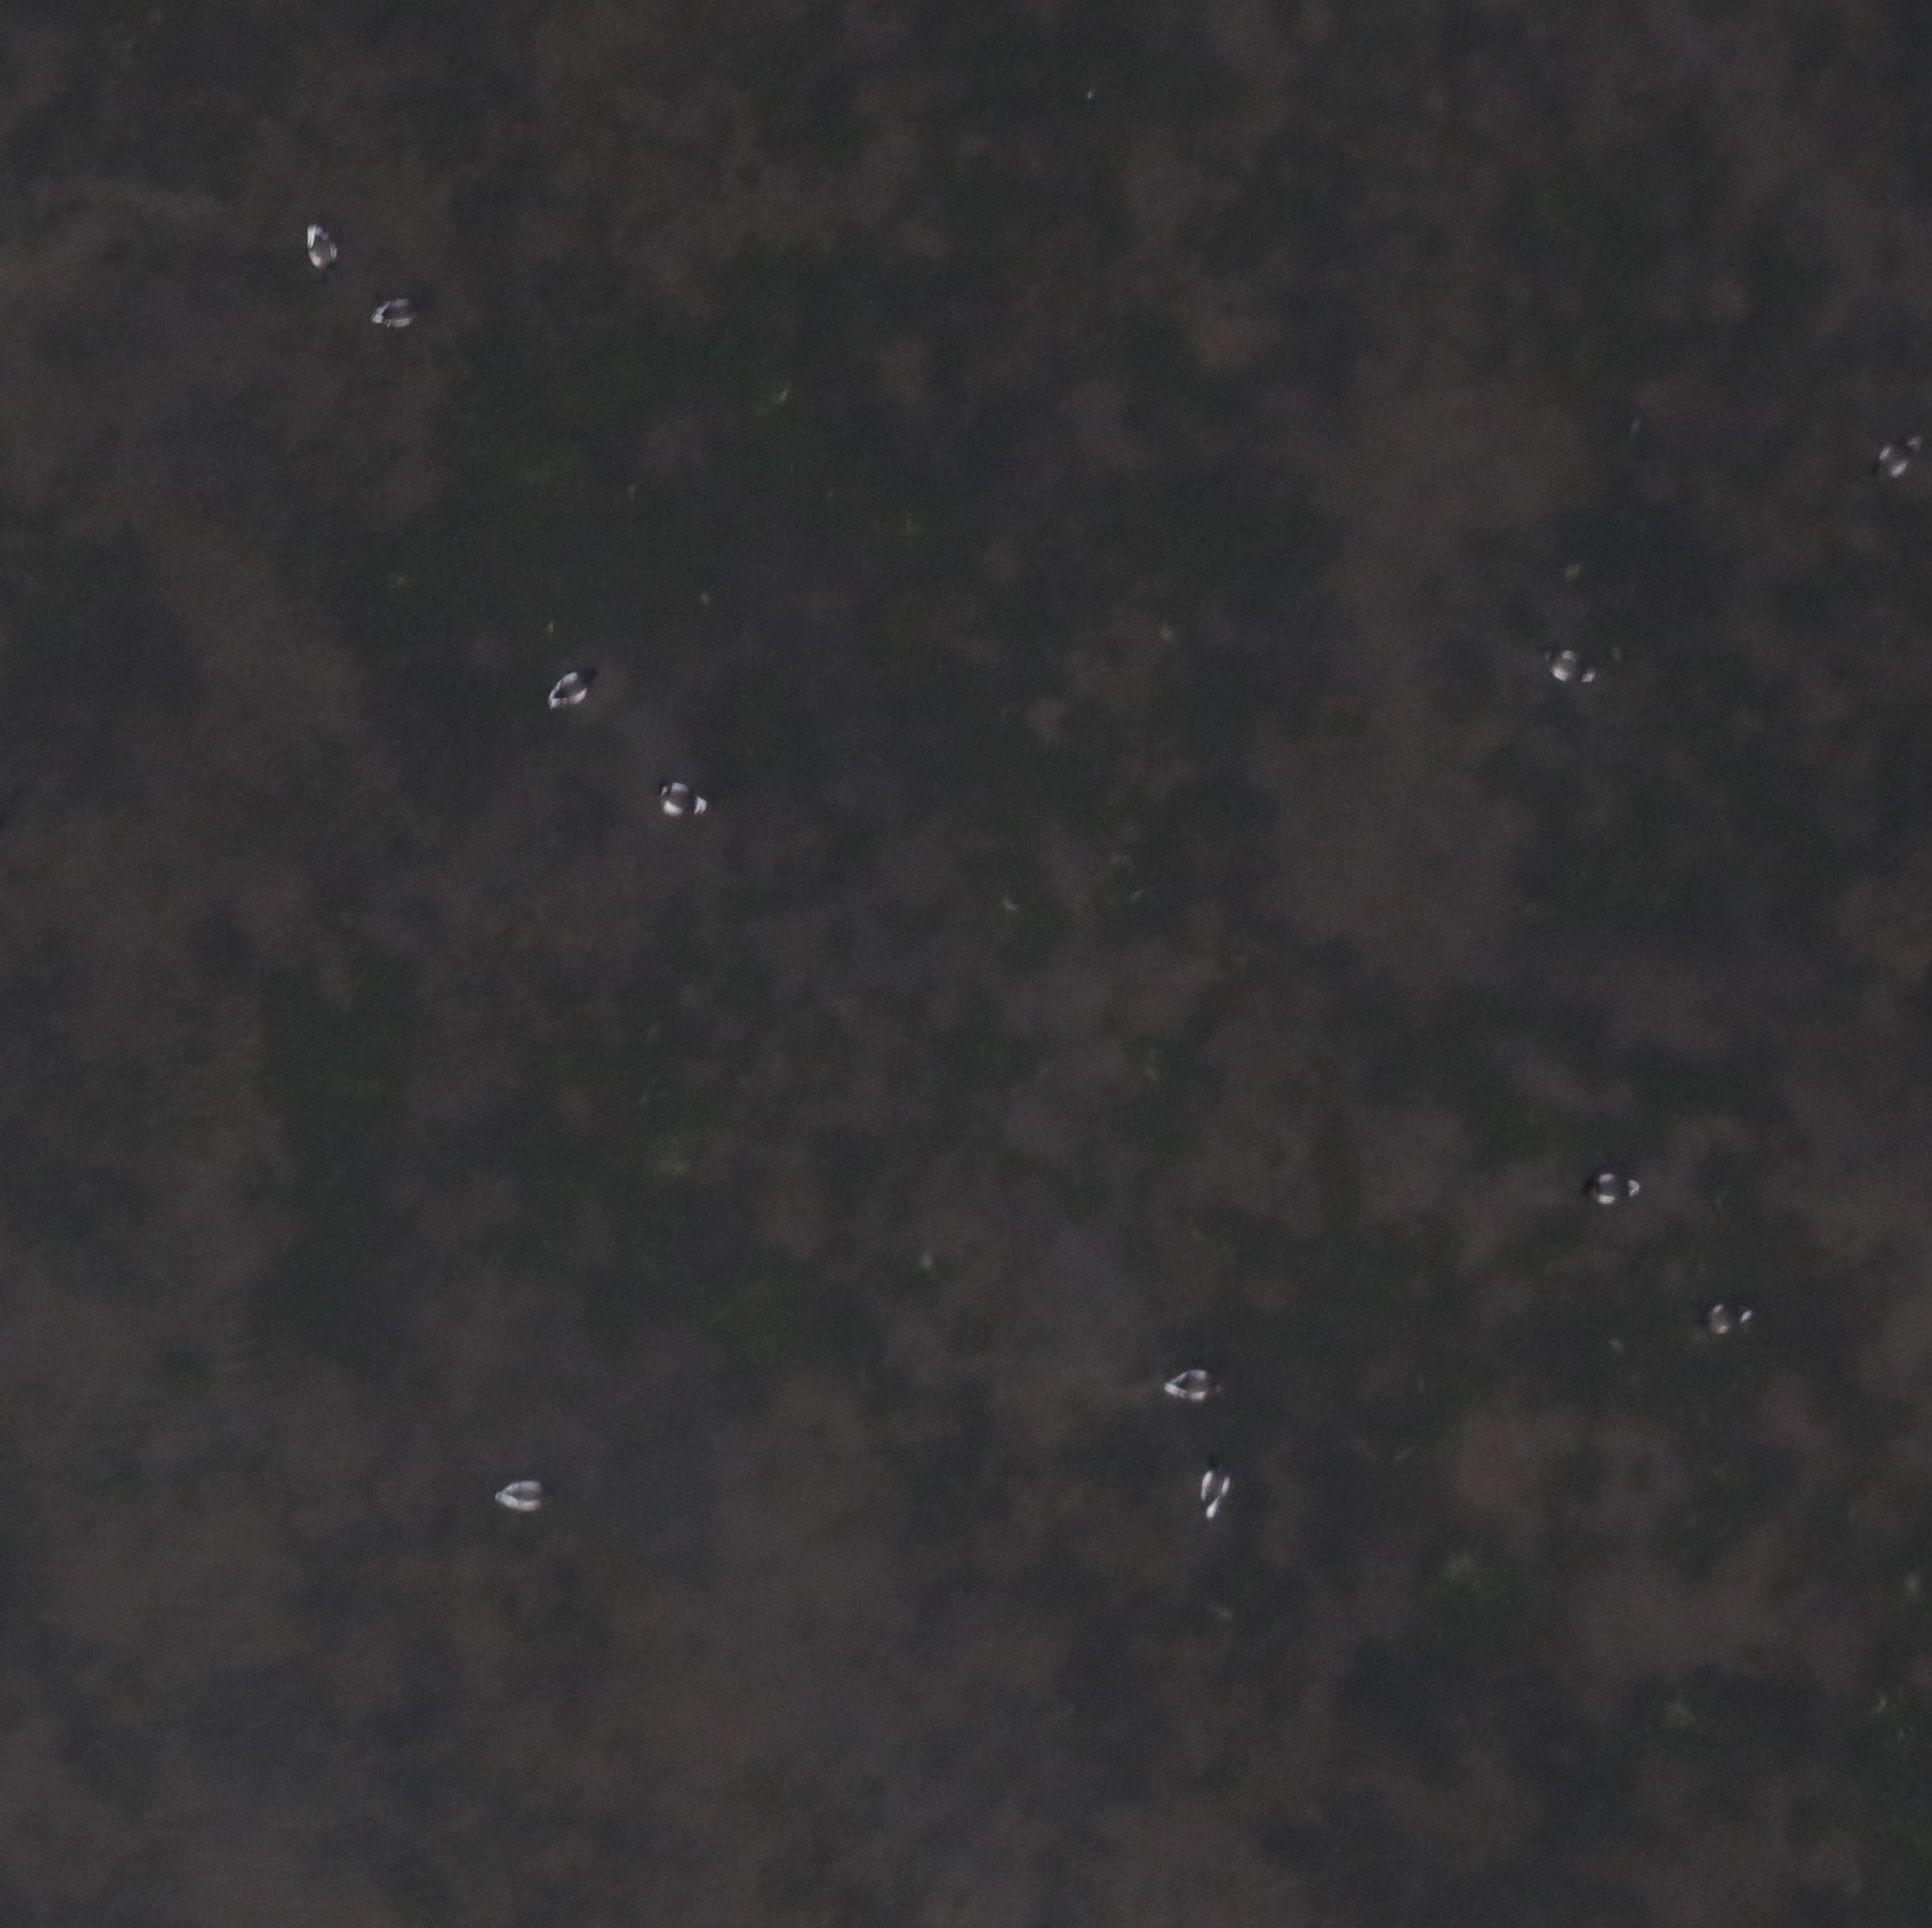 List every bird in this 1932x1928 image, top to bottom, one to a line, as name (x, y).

brant (321, 251)
brant (397, 313)
brant (1894, 460)
brant (1565, 668)
brant (568, 689)
brant (681, 799)
brant (1610, 1188)
brant (1724, 1319)
brant (1193, 1383)
brant (1215, 1488)
brant (522, 1494)